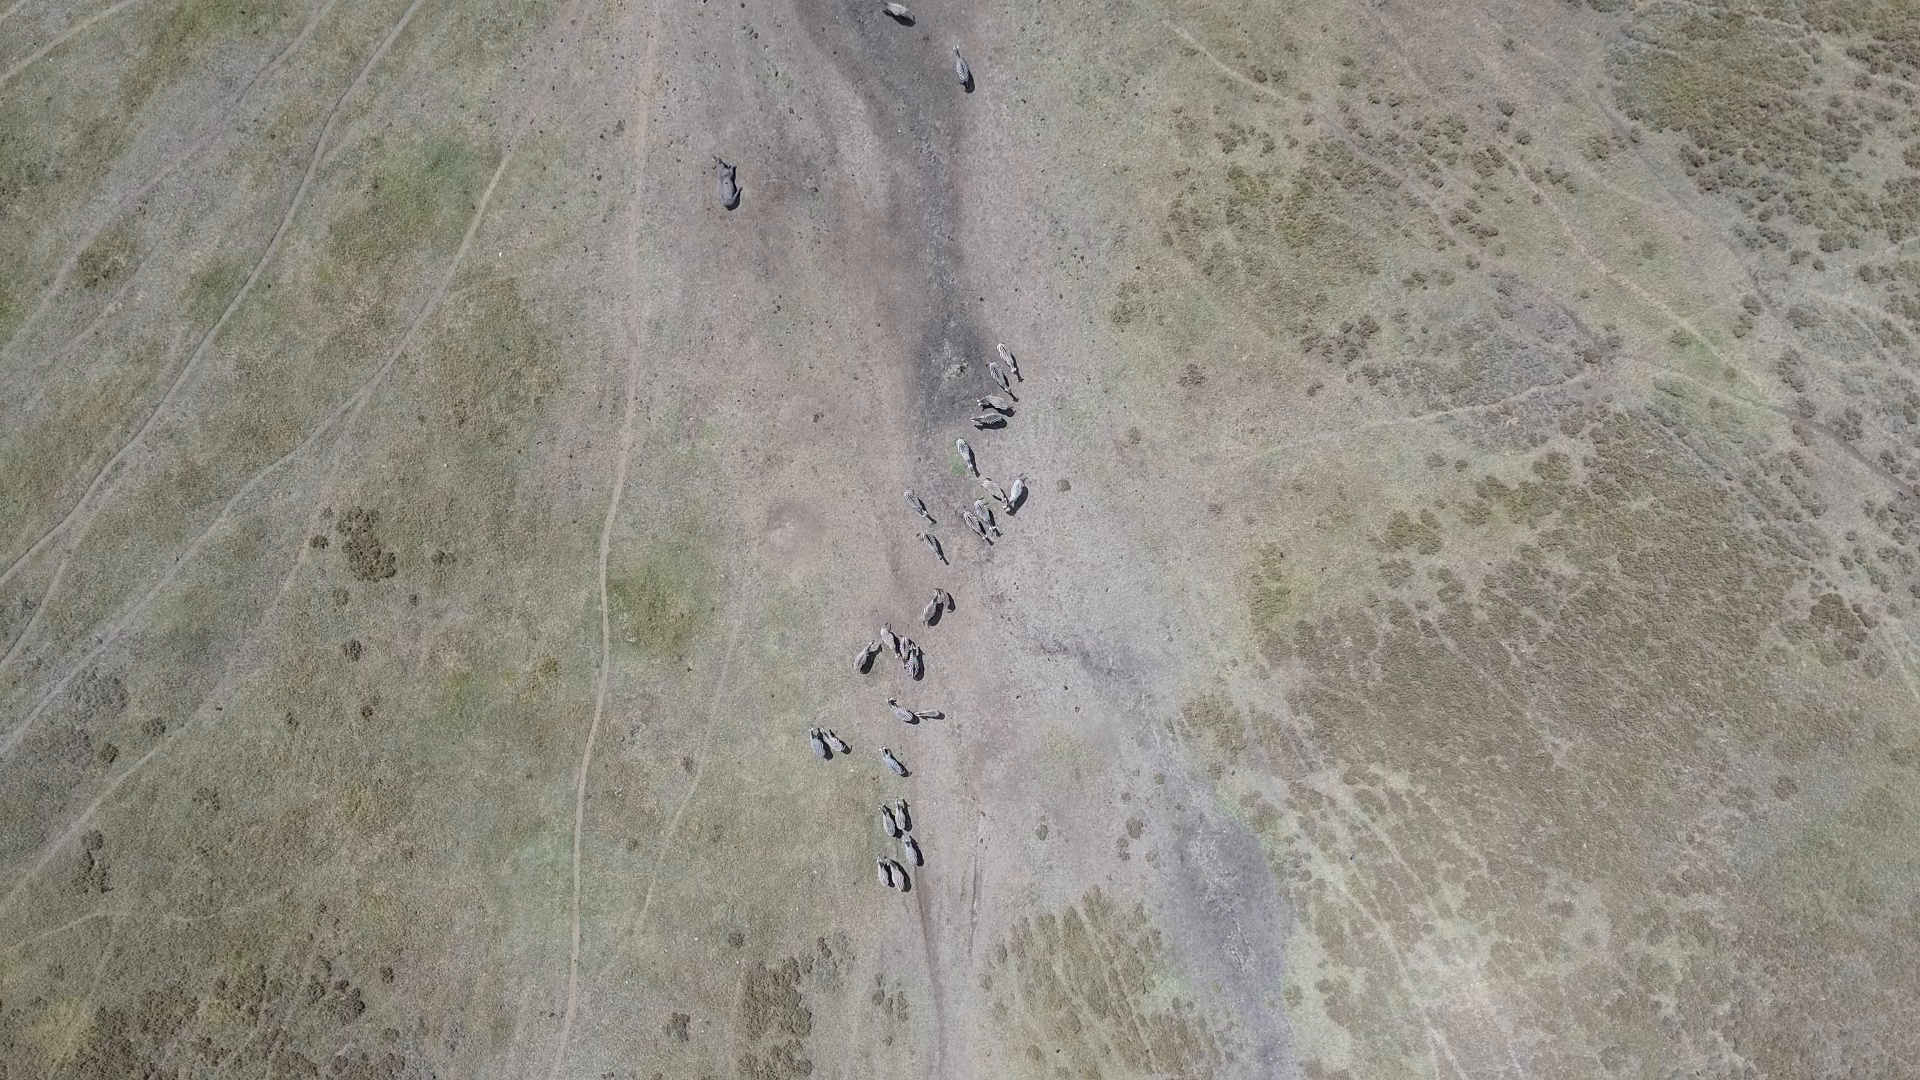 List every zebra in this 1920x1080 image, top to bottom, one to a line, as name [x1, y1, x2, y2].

zebra [884, 2, 916, 27]
zebra [952, 46, 974, 88]
zebra [999, 345, 1018, 380]
zebra [988, 360, 1009, 391]
zebra [979, 394, 1011, 409]
zebra [975, 413, 1007, 426]
zebra [957, 437, 975, 470]
zebra [1007, 476, 1026, 508]
zebra [978, 478, 1011, 511]
zebra [907, 491, 924, 517]
zebra [974, 497, 996, 526]
zebra [962, 509, 986, 538]
zebra [924, 535, 943, 561]
zebra [937, 584, 955, 611]
zebra [922, 595, 941, 621]
zebra [879, 627, 901, 657]
zebra [898, 635, 914, 671]
zebra [852, 642, 876, 670]
zebra [908, 646, 921, 678]
zebra [887, 701, 912, 721]
zebra [917, 709, 944, 721]
zebra [823, 728, 847, 753]
zebra [808, 732, 828, 761]
zebra [882, 749, 907, 775]
zebra [894, 798, 909, 828]
zebra [880, 810, 897, 839]
zebra [902, 833, 923, 867]
zebra [876, 858, 892, 888]
zebra [890, 861, 909, 890]